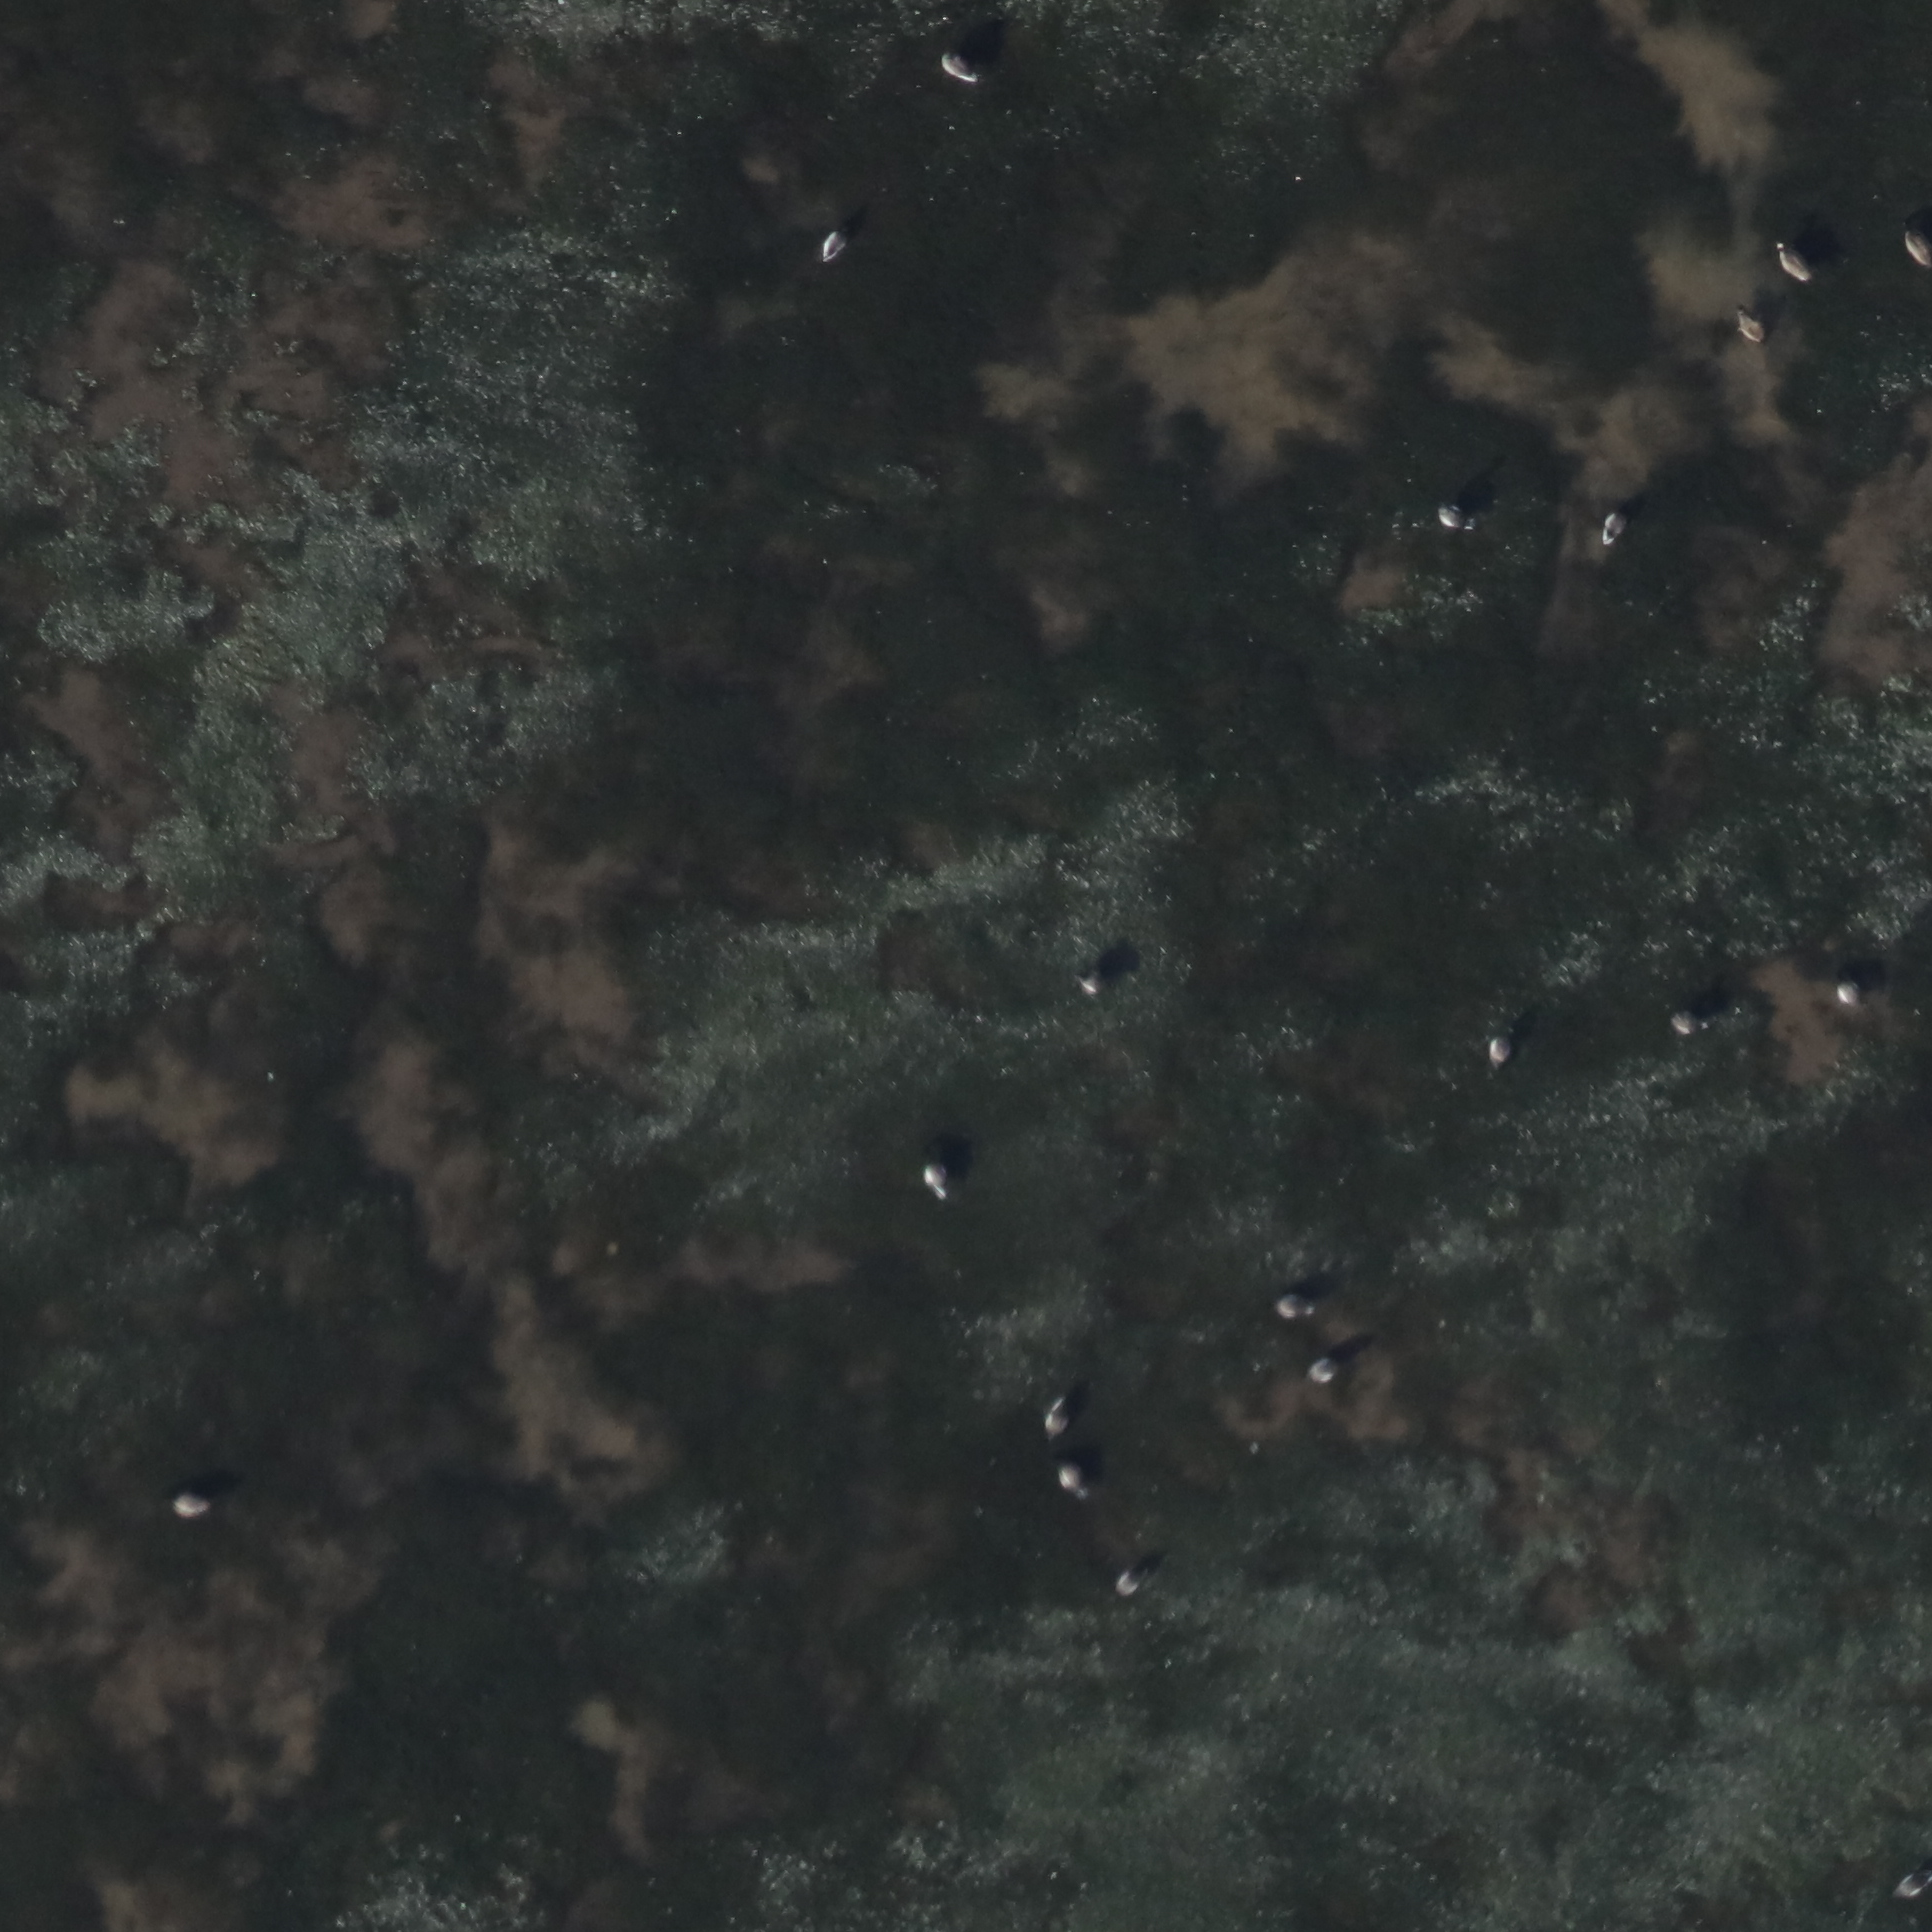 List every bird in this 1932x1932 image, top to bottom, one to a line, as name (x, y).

brant (959, 67)
brant (837, 245)
Canada goose (1920, 247)
Canada goose (1796, 264)
Canada goose (1747, 326)
brant (1451, 516)
brant (1616, 525)
brant (1093, 983)
brant (1847, 991)
brant (1686, 1021)
brant (1501, 1050)
brant (939, 1176)
brant (1294, 1306)
brant (1324, 1370)
brant (1059, 1415)
brant (1074, 1481)
Canada goose (190, 1506)
brant (1132, 1581)
brant (1914, 1881)